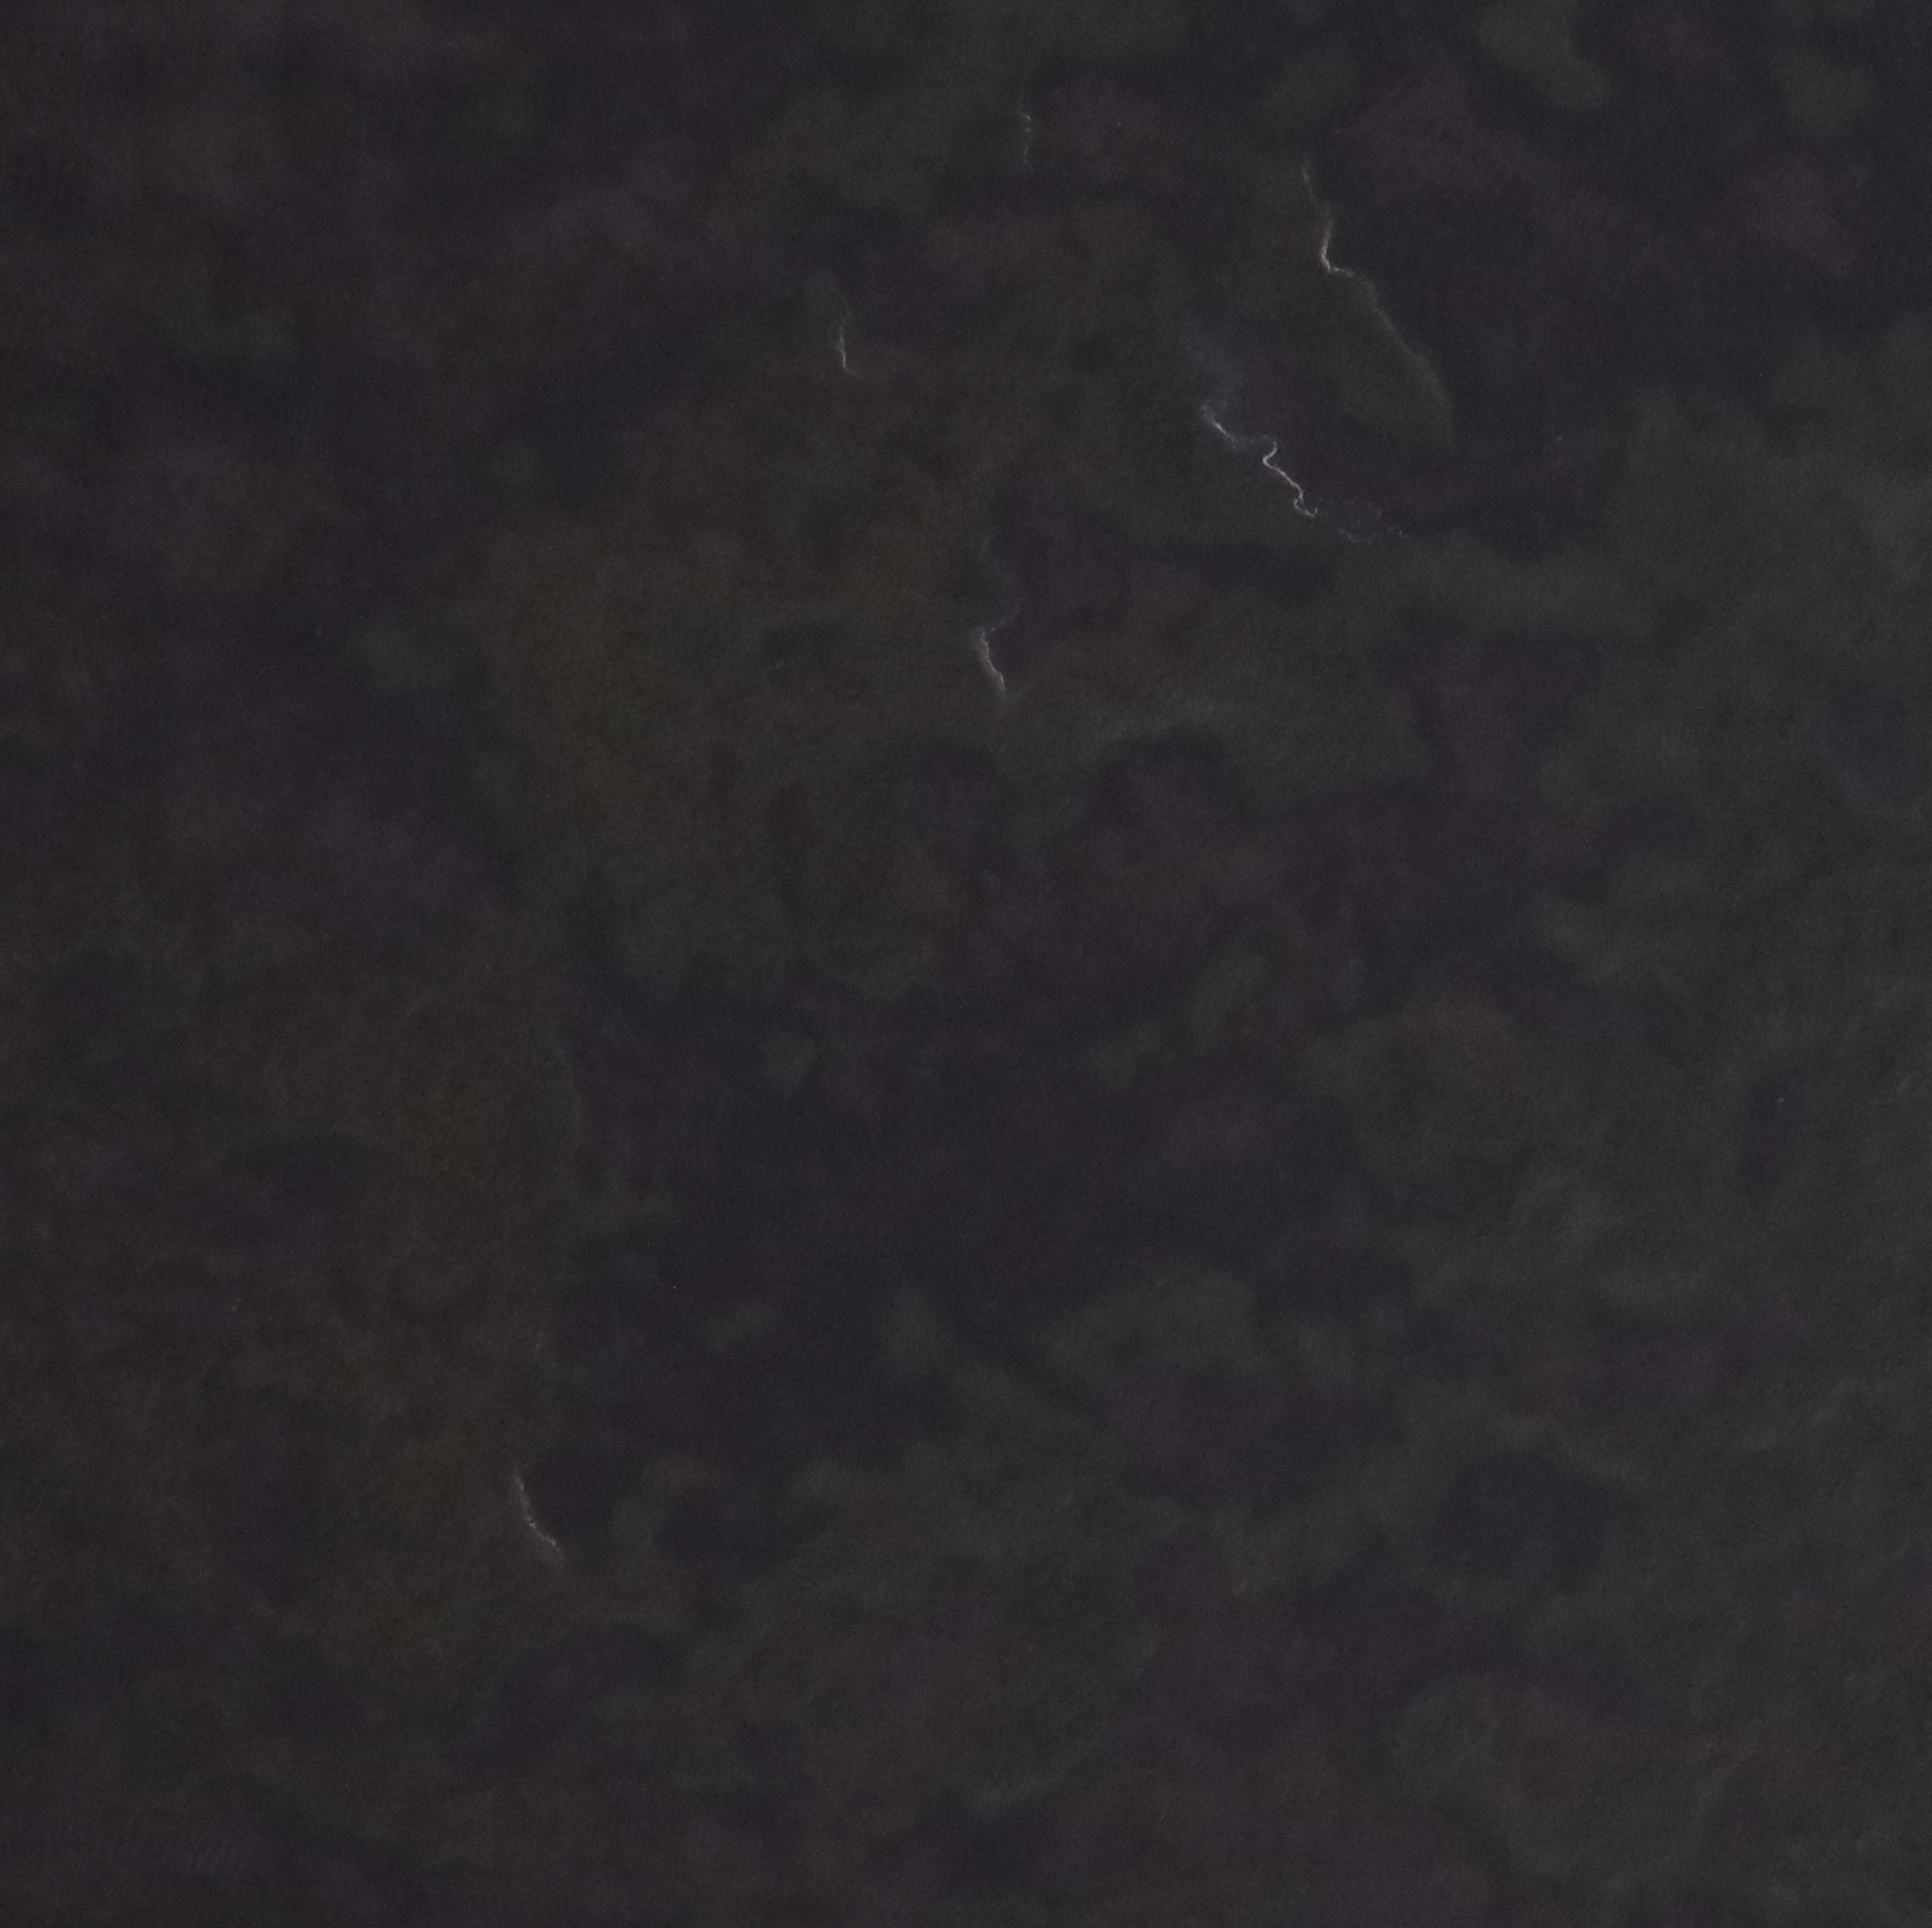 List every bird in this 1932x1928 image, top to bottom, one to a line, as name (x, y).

None